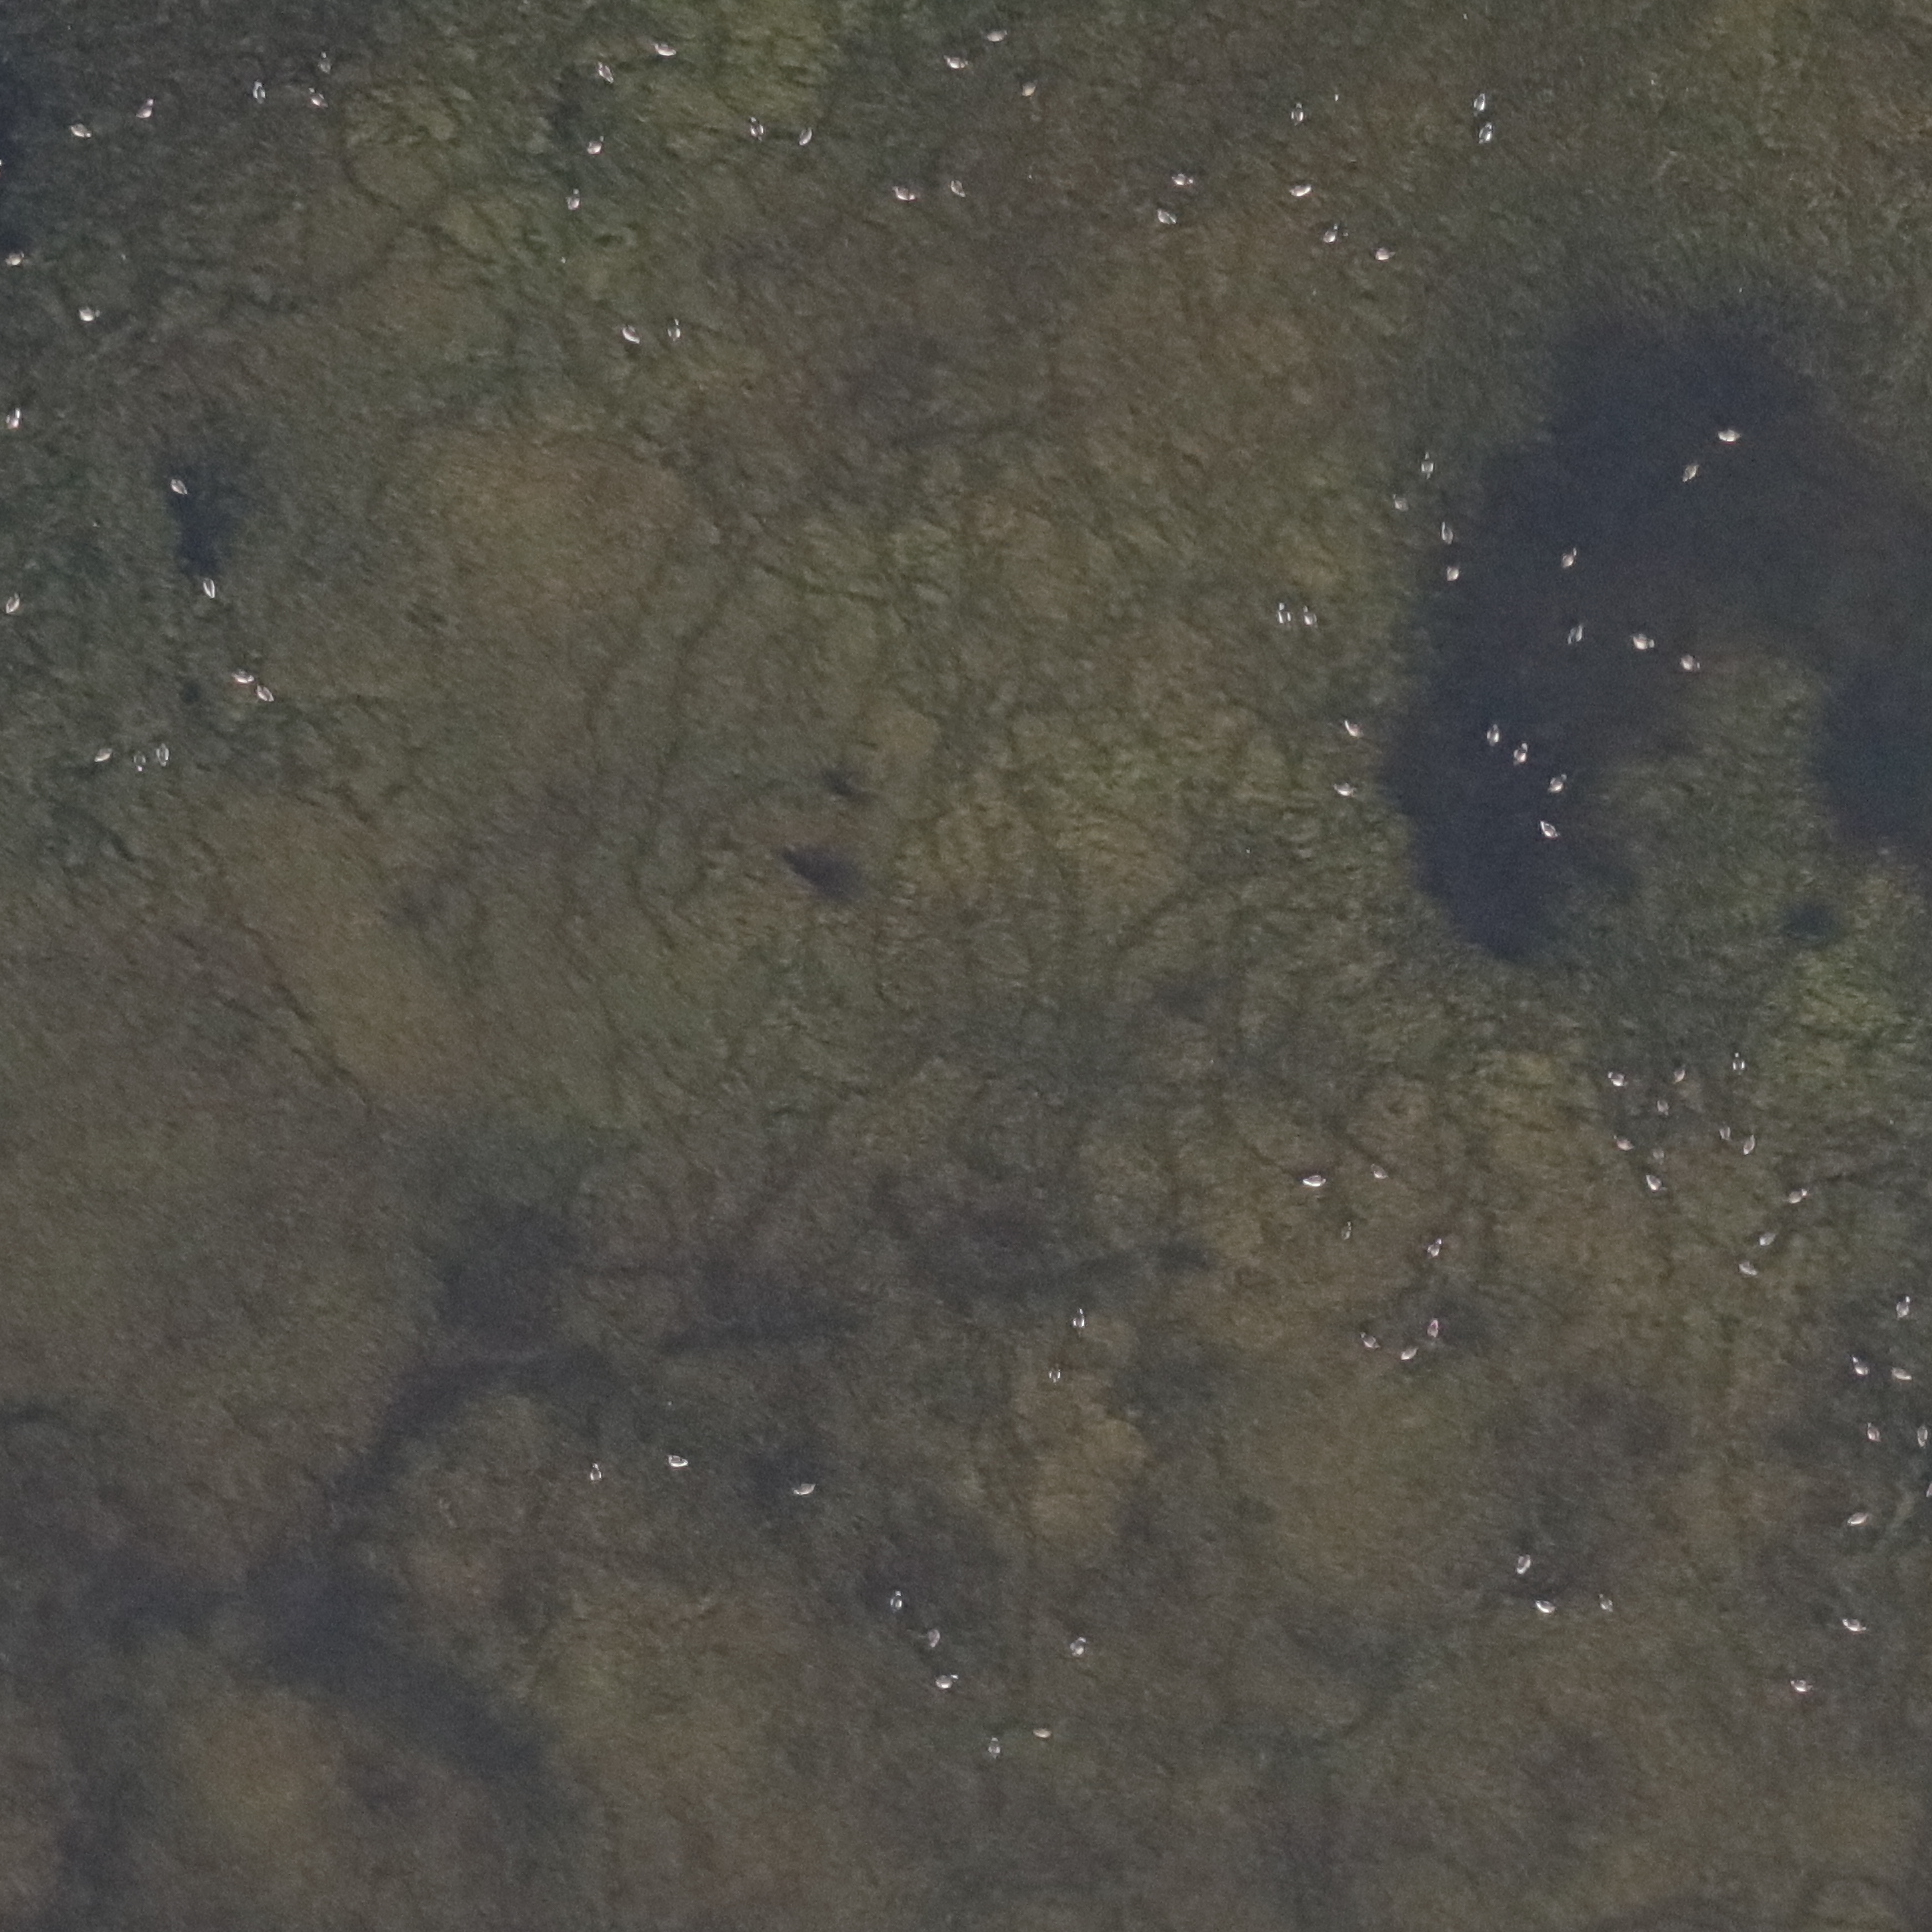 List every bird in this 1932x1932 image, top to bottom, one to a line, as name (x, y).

brant (995, 35)
brant (650, 49)
brant (336, 57)
brant (958, 62)
brant (599, 72)
brant (1034, 84)
brant (261, 92)
brant (316, 101)
brant (138, 107)
brant (1295, 110)
brant (1482, 111)
brant (762, 128)
brant (80, 134)
brant (803, 135)
brant (595, 142)
brant (1486, 143)
brant (1179, 173)
brant (961, 181)
brant (575, 191)
brant (1302, 193)
brant (909, 202)
brant (1164, 211)
brant (1339, 232)
brant (1390, 258)
brant (33, 262)
brant (95, 314)
brant (680, 318)
brant (621, 342)
brant (18, 410)
brant (1727, 437)
brant (1426, 456)
brant (1686, 474)
brant (176, 484)
brant (1407, 503)
brant (1440, 528)
brant (1570, 557)
brant (1446, 567)
brant (204, 581)
brant (23, 595)
brant (1320, 614)
brant (1282, 615)
brant (1565, 626)
brant (1634, 636)
brant (1696, 656)
brant (240, 674)
brant (267, 701)
brant (1359, 728)
brant (1490, 733)
brant (1533, 748)
brant (170, 749)
brant (113, 751)
brant (144, 767)
brant (1562, 783)
brant (1341, 786)
brant (1547, 826)
brant (1741, 1067)
brant (1683, 1071)
brant (1623, 1073)
brant (1664, 1107)
brant (1723, 1125)
brant (1624, 1135)
brant (1659, 1139)
brant (1745, 1151)
brant (1386, 1162)
brant (1658, 1182)
brant (1309, 1183)
brant (1794, 1194)
brant (1347, 1219)
brant (1770, 1229)
brant (1431, 1242)
brant (1745, 1255)
brant (1902, 1306)
brant (1087, 1317)
brant (1431, 1334)
brant (1381, 1341)
brant (1409, 1358)
brant (1059, 1366)
brant (1864, 1366)
brant (1899, 1379)
brant (1883, 1426)
brant (1924, 1430)
brant (679, 1459)
brant (1930, 1480)
brant (814, 1481)
brant (594, 1482)
brant (1858, 1510)
brant (1520, 1562)
brant (908, 1599)
brant (1615, 1606)
brant (1544, 1609)
brant (1860, 1621)
brant (929, 1637)
brant (1081, 1642)
brant (946, 1671)
brant (1804, 1677)
brant (1052, 1732)
brant (998, 1747)